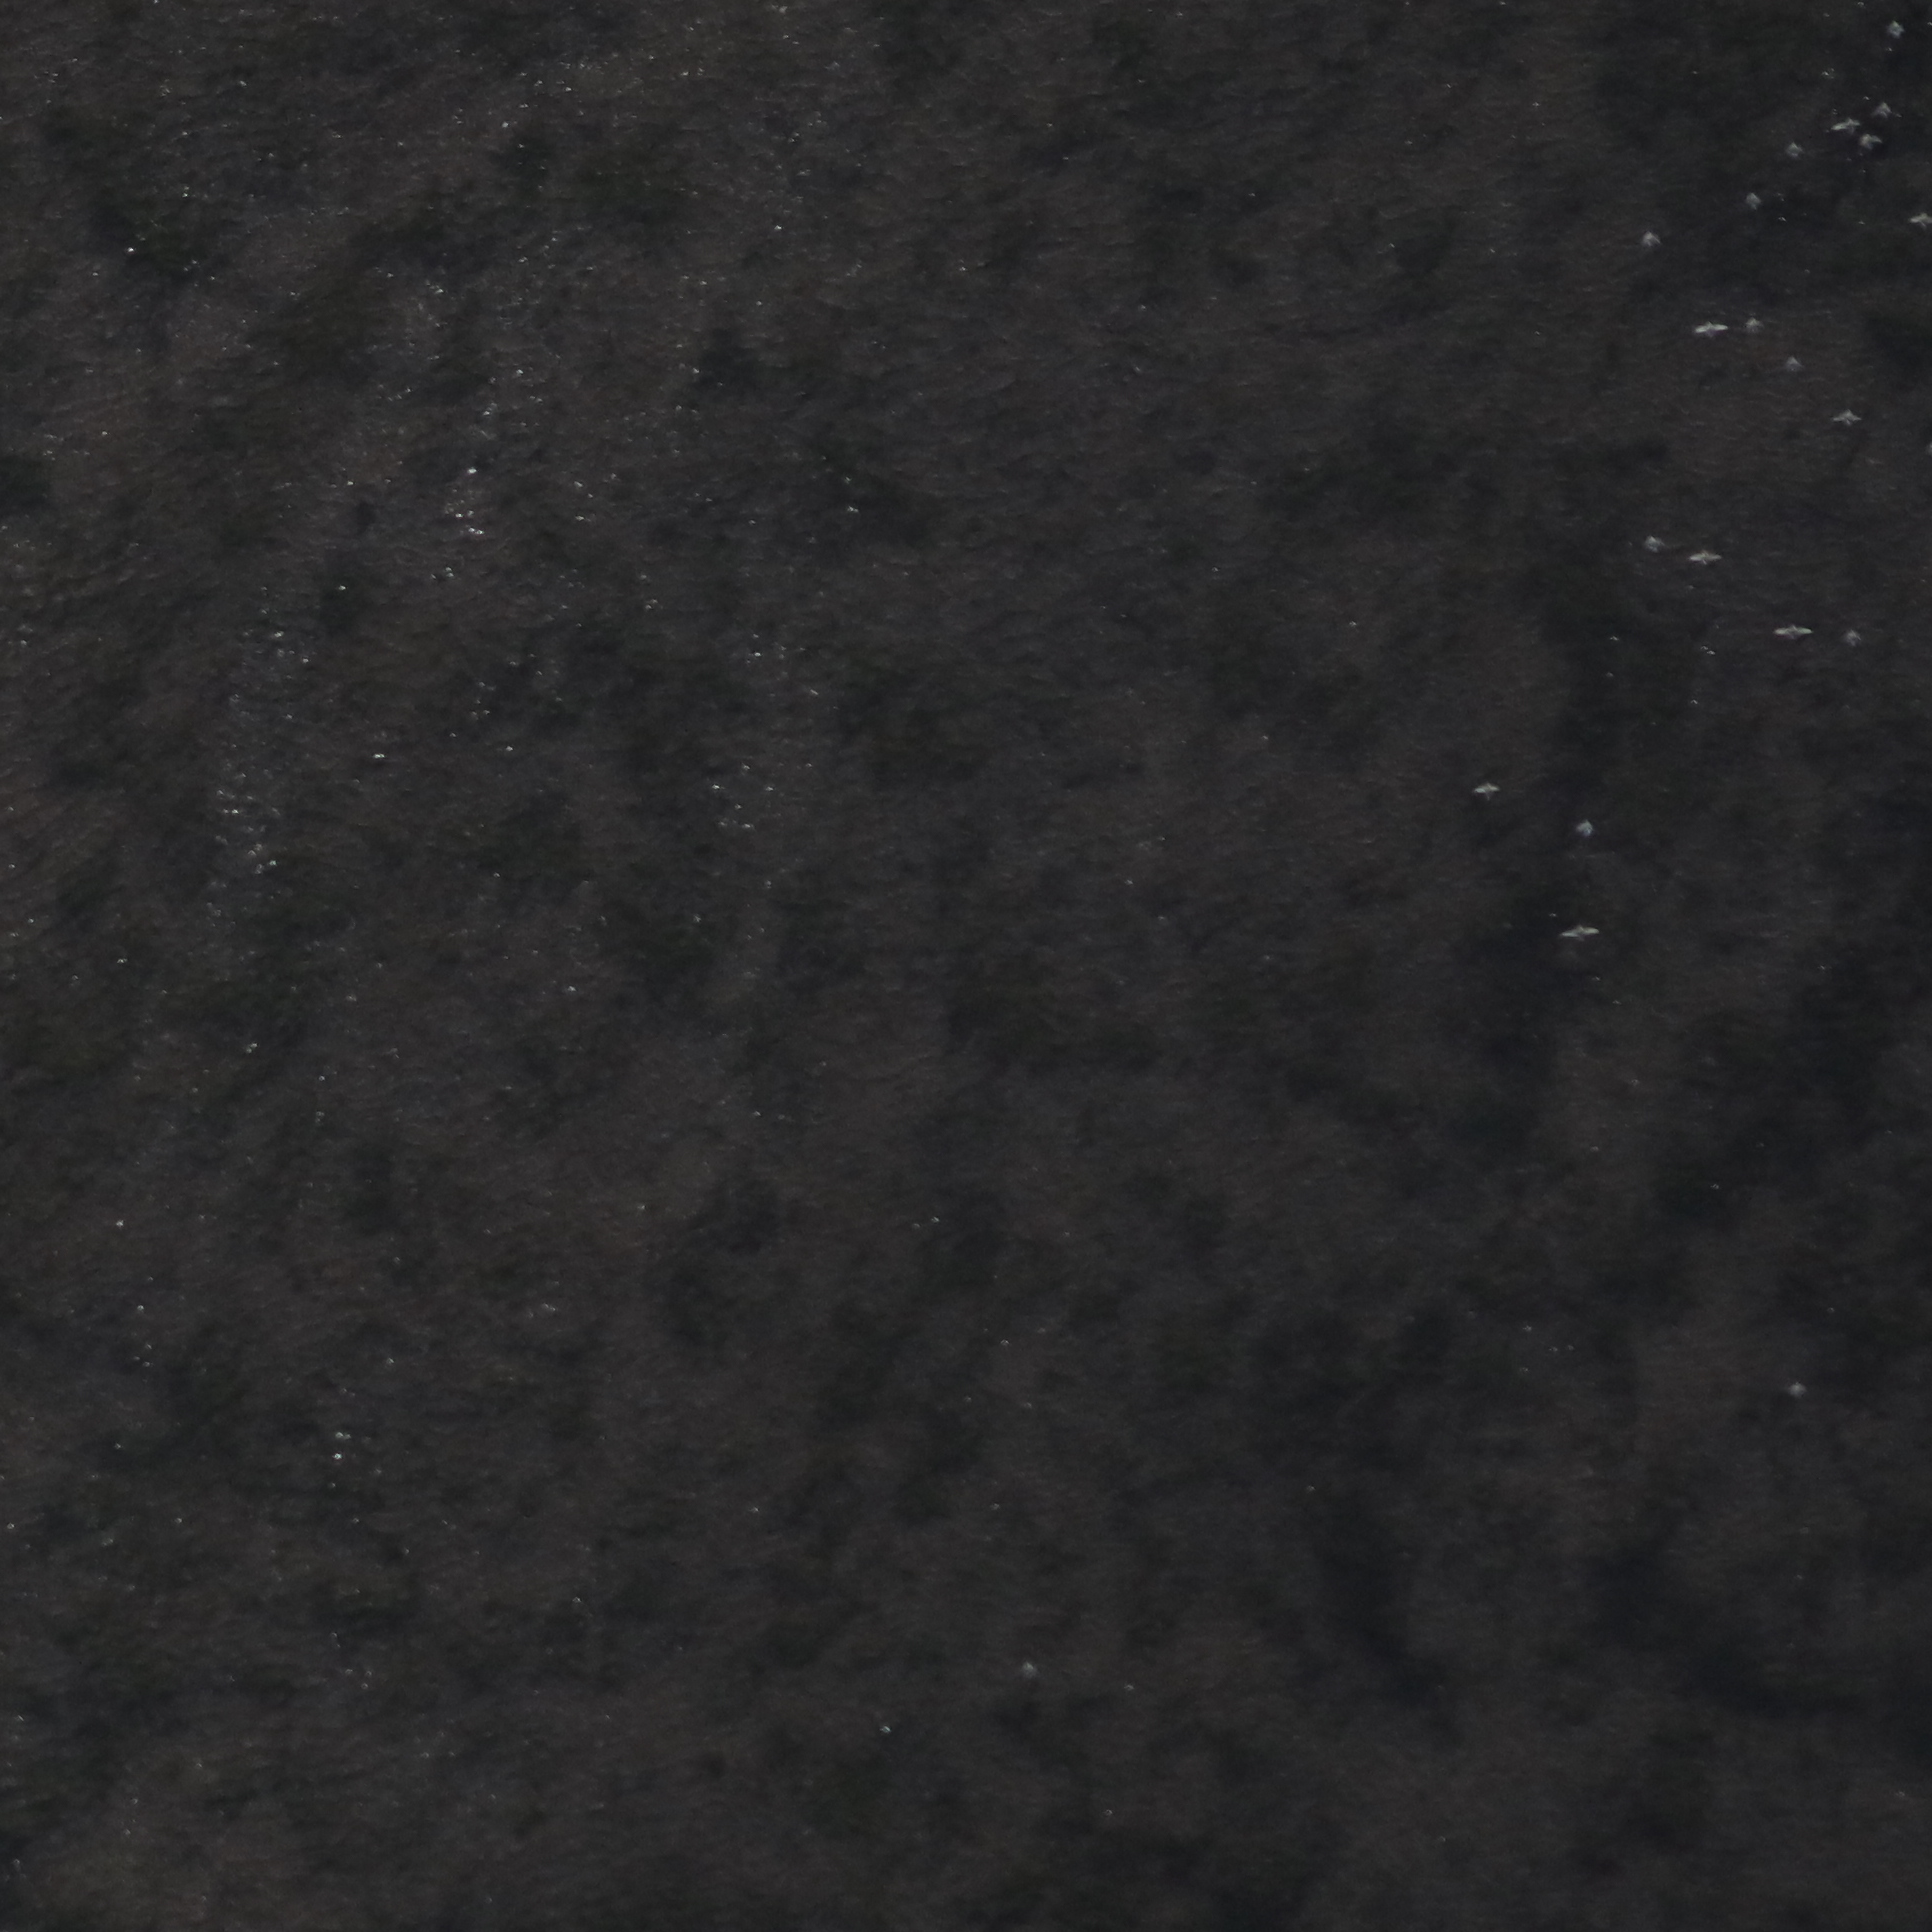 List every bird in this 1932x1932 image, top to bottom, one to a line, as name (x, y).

other bird (1895, 28)
other bird (1880, 108)
other bird (1844, 123)
other bird (1875, 145)
other bird (1795, 152)
other bird (1755, 205)
other bird (1927, 222)
other bird (1643, 242)
other bird (1711, 326)
other bird (1754, 332)
other bird (1792, 366)
other bird (1853, 421)
other bird (1930, 450)
other bird (1650, 538)
other bird (1703, 552)
other bird (1791, 630)
other bird (1850, 637)
other bird (1481, 791)
other bird (1581, 824)
other bird (1582, 931)